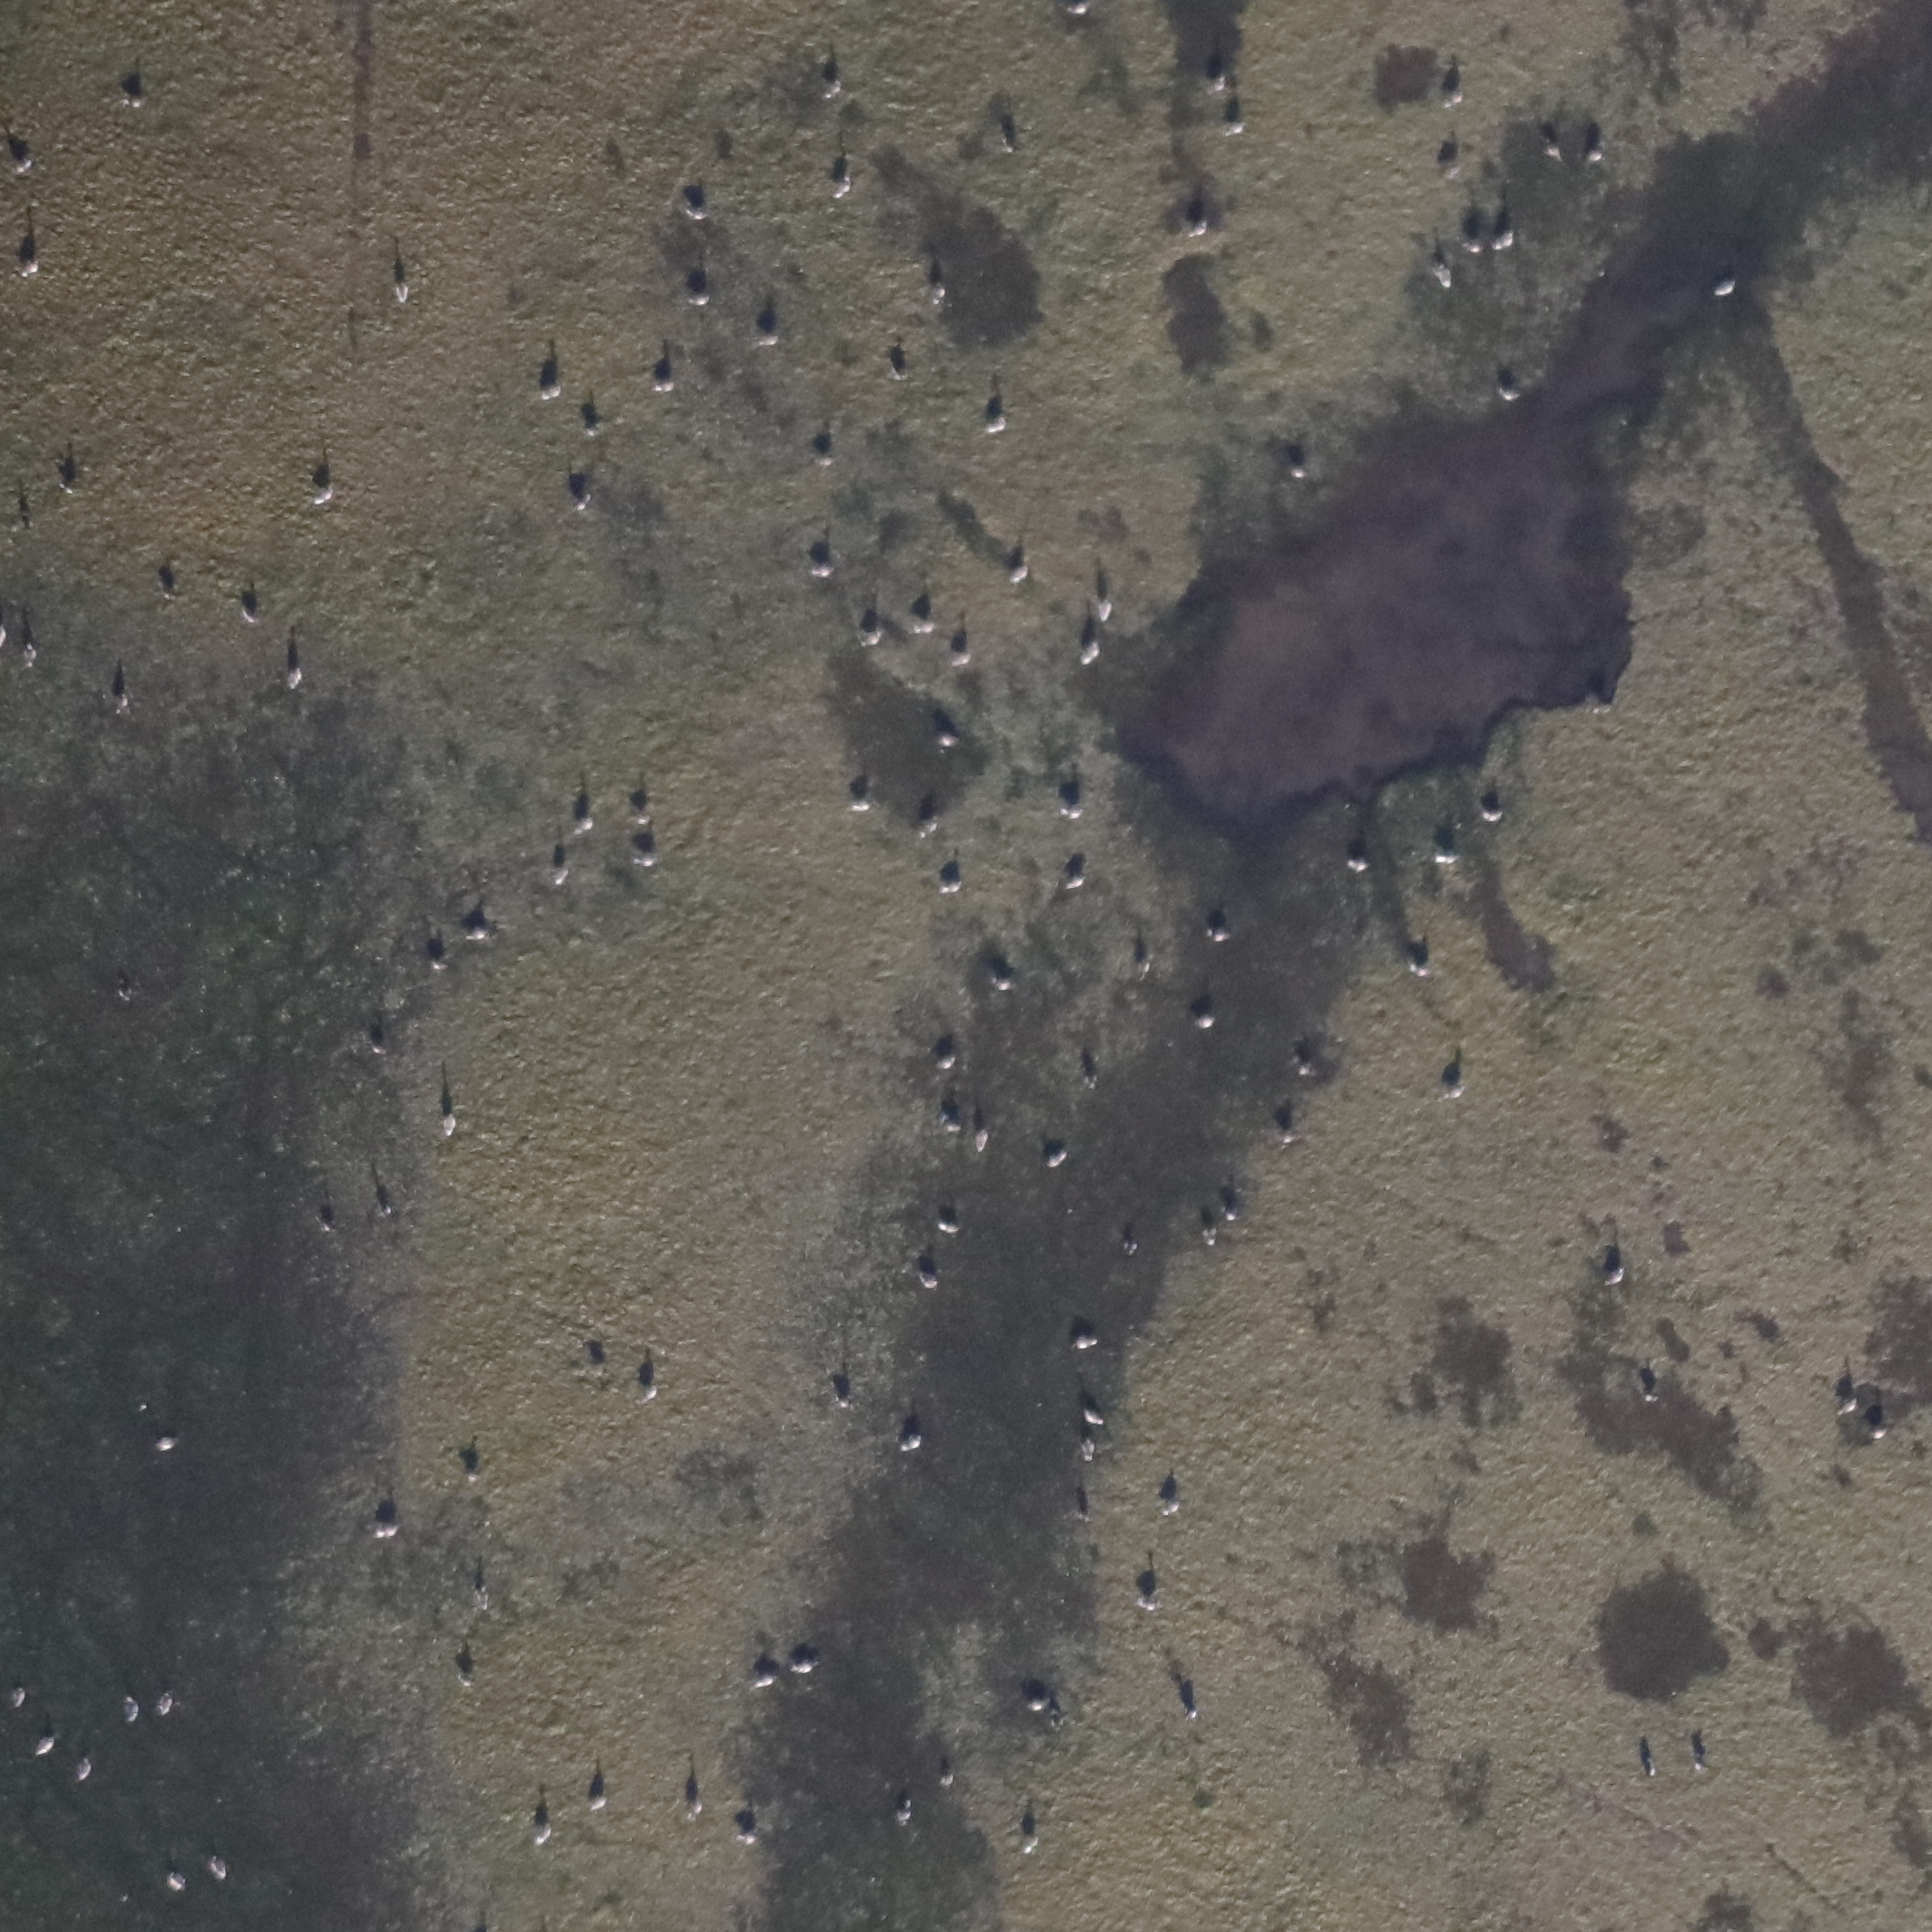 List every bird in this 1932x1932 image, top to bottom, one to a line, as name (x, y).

brant (1077, 10)
brant (835, 87)
brant (1215, 89)
brant (132, 97)
brant (1454, 114)
brant (1244, 128)
brant (1016, 143)
brant (1553, 155)
brant (1604, 160)
brant (39, 170)
brant (1457, 170)
brant (847, 185)
brant (698, 221)
brant (1199, 228)
brant (1509, 238)
brant (1472, 250)
brant (31, 268)
brant (1437, 283)
brant (1732, 287)
brant (416, 295)
brant (708, 299)
brant (941, 305)
brant (784, 332)
brant (899, 371)
brant (671, 385)
brant (549, 388)
brant (1506, 391)
brant (1007, 425)
brant (595, 429)
brant (840, 462)
brant (1301, 476)
brant (73, 490)
brant (333, 491)
brant (588, 500)
brant (32, 530)
brant (833, 577)
brant (1021, 581)
brant (174, 593)
brant (1116, 603)
brant (254, 604)
brant (923, 631)
brant (881, 637)
brant (1092, 659)
brant (24, 664)
brant (970, 667)
brant (298, 677)
brant (132, 711)
brant (950, 736)
brant (867, 804)
brant (1067, 811)
brant (637, 812)
brant (930, 822)
brant (1499, 822)
brant (582, 833)
brant (1442, 851)
brant (637, 861)
brant (1350, 863)
brant (1080, 877)
brant (571, 882)
brant (960, 887)
brant (1220, 931)
brant (475, 937)
brant (1421, 954)
brant (446, 968)
brant (1146, 968)
brant (1002, 976)
brant (127, 998)
brant (1209, 1032)
brant (378, 1039)
brant (950, 1055)
brant (1308, 1064)
brant (1097, 1074)
brant (1456, 1089)
brant (455, 1120)
brant (957, 1124)
brant (1285, 1136)
brant (985, 1140)
brant (1064, 1155)
brant (392, 1209)
brant (1228, 1217)
brant (336, 1222)
brant (956, 1223)
brant (1205, 1240)
brant (1127, 1245)
brant (934, 1281)
brant (1615, 1281)
brant (1093, 1340)
brant (595, 1370)
brant (847, 1392)
brant (655, 1394)
brant (1657, 1397)
brant (1849, 1400)
brant (1099, 1406)
brant (1877, 1433)
brant (172, 1446)
brant (911, 1446)
brant (1093, 1452)
brant (478, 1476)
brant (1169, 1506)
brant (389, 1534)
brant (484, 1597)
brant (1154, 1599)
brant (815, 1661)
brant (473, 1679)
brant (767, 1684)
brant (22, 1697)
brant (165, 1702)
brant (1040, 1705)
brant (134, 1708)
brant (1194, 1715)
brant (50, 1741)
brant (1713, 1764)
brant (1651, 1768)
brant (92, 1771)
brant (951, 1785)
brant (605, 1800)
brant (696, 1802)
brant (919, 1818)
brant (549, 1831)
brant (755, 1833)
brant (1035, 1845)
brant (218, 1863)
brant (179, 1876)